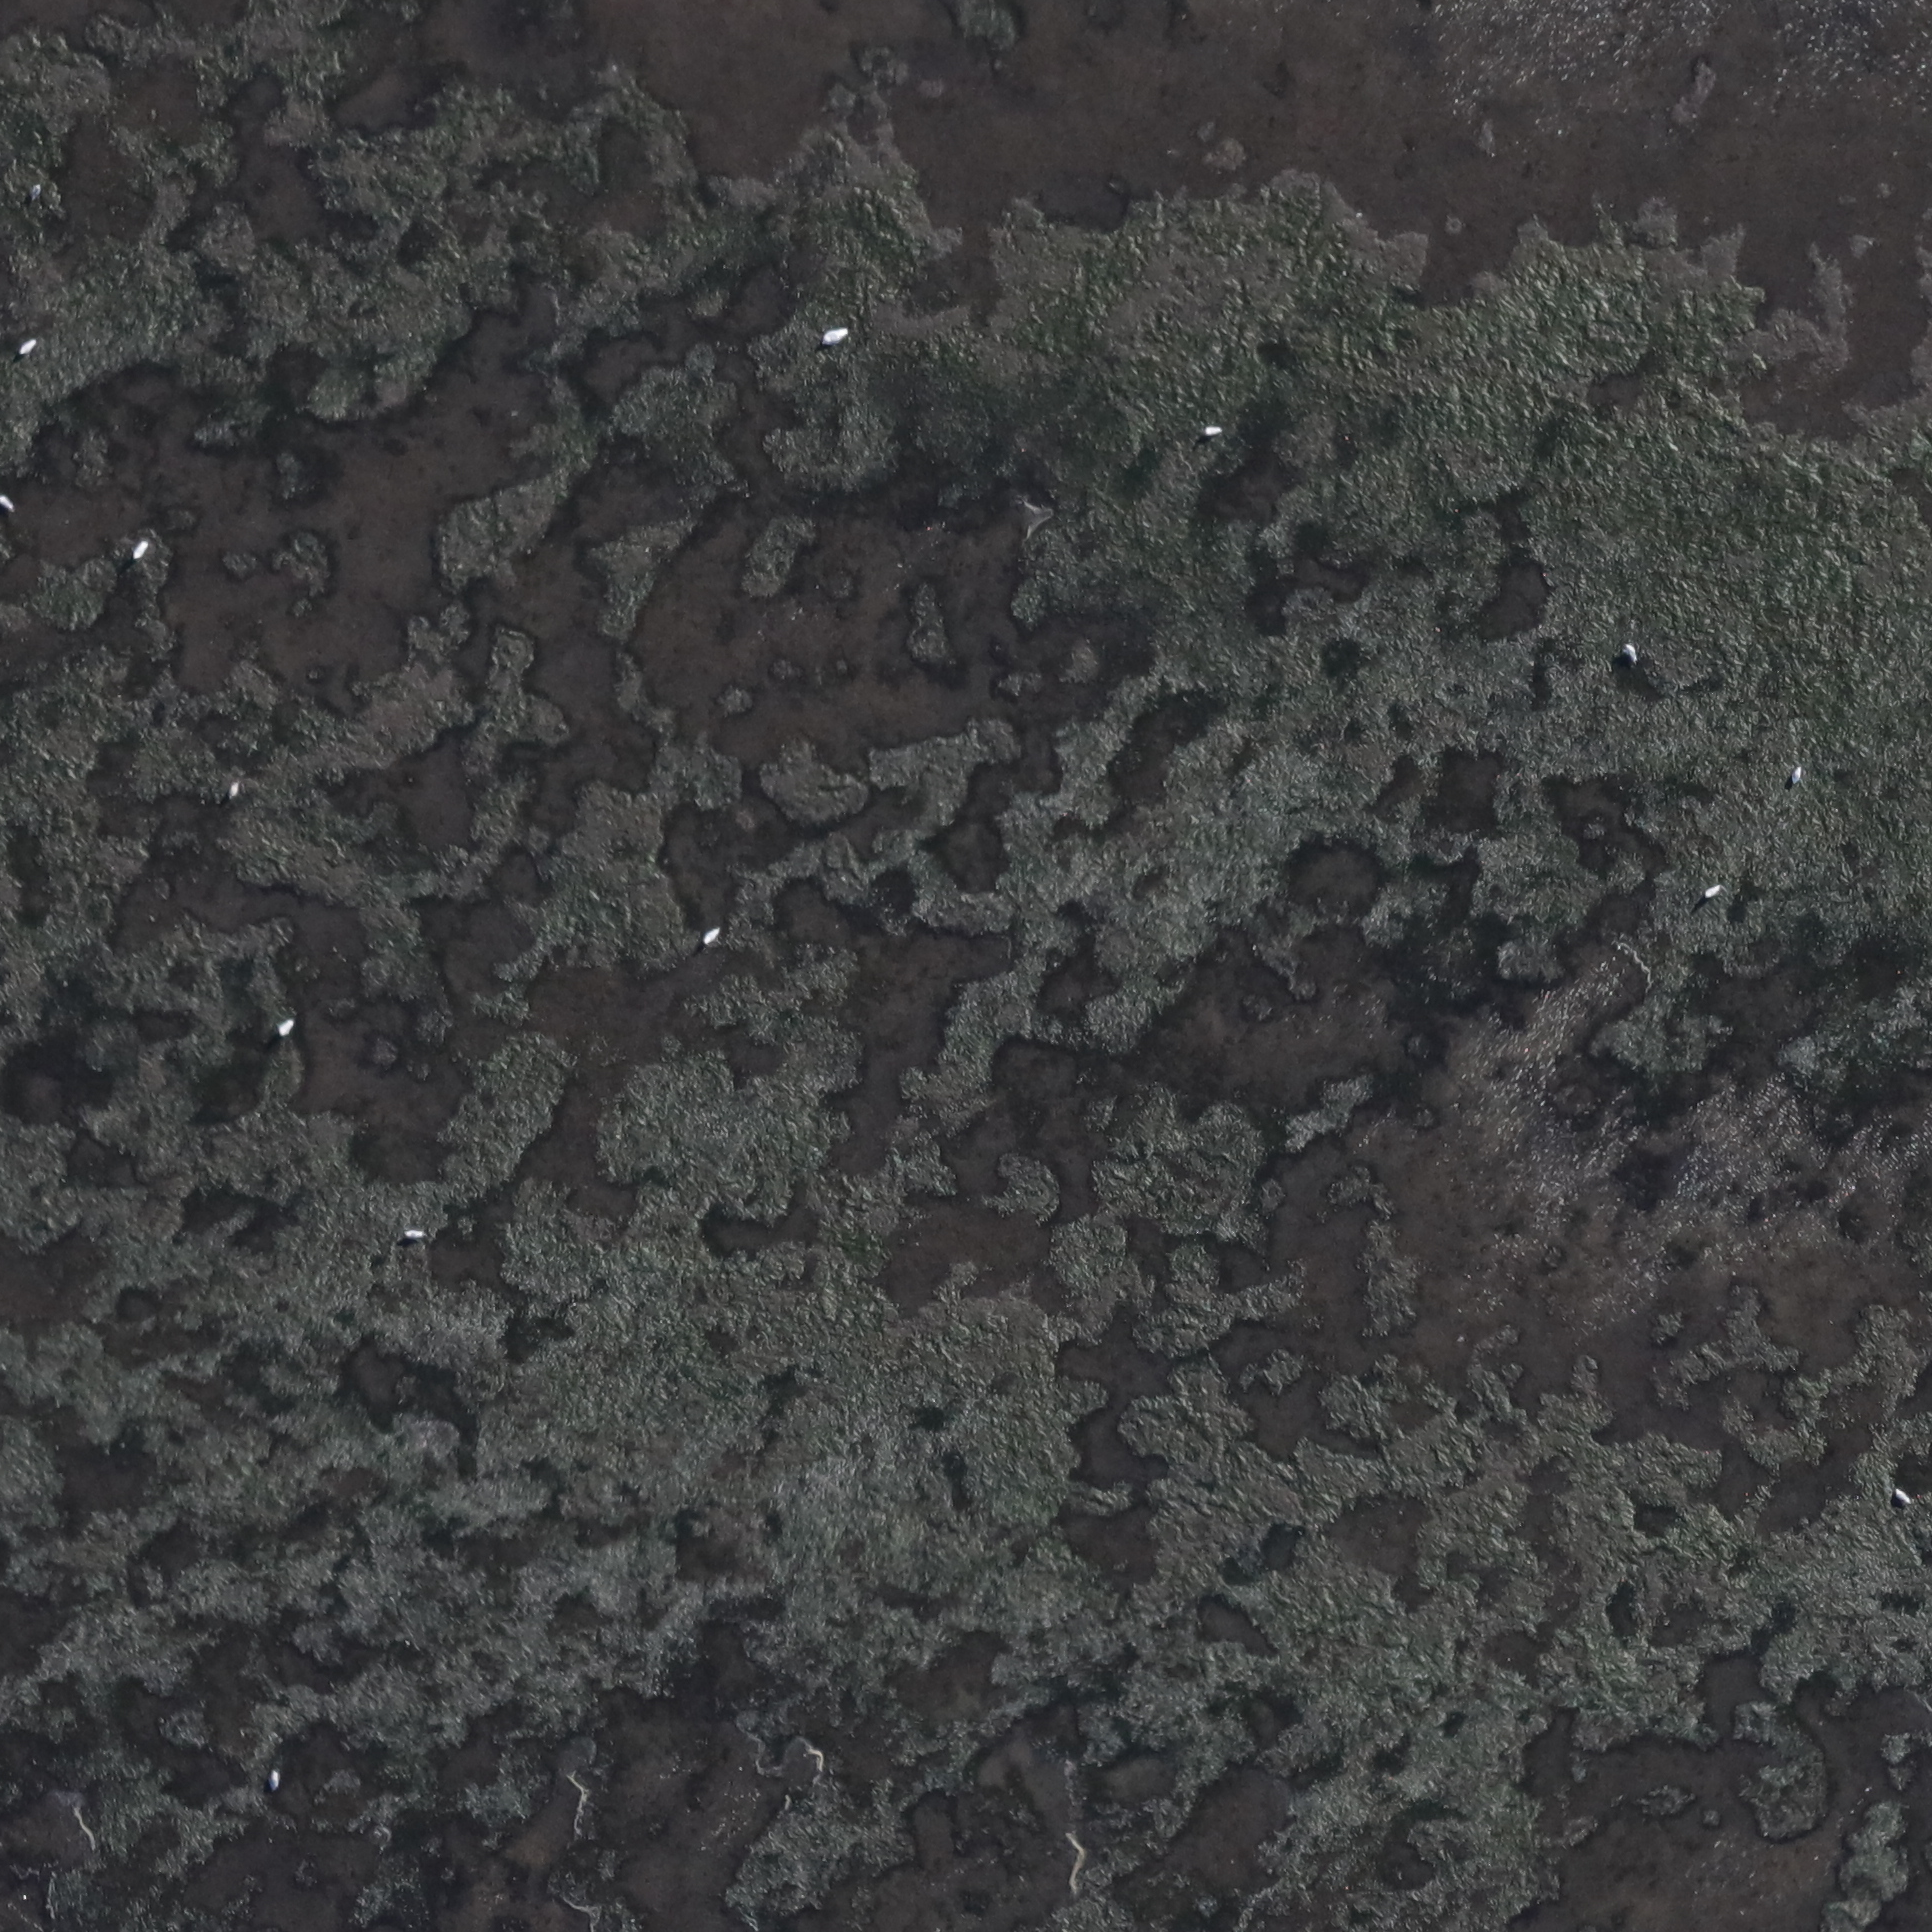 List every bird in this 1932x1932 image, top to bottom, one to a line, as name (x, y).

gull (34, 191)
gull (834, 339)
gull (27, 347)
gull (1213, 430)
gull (6, 502)
gull (137, 551)
gull (1630, 653)
gull (1794, 776)
gull (234, 792)
gull (1713, 892)
gull (712, 937)
gull (285, 1028)
gull (1905, 1495)